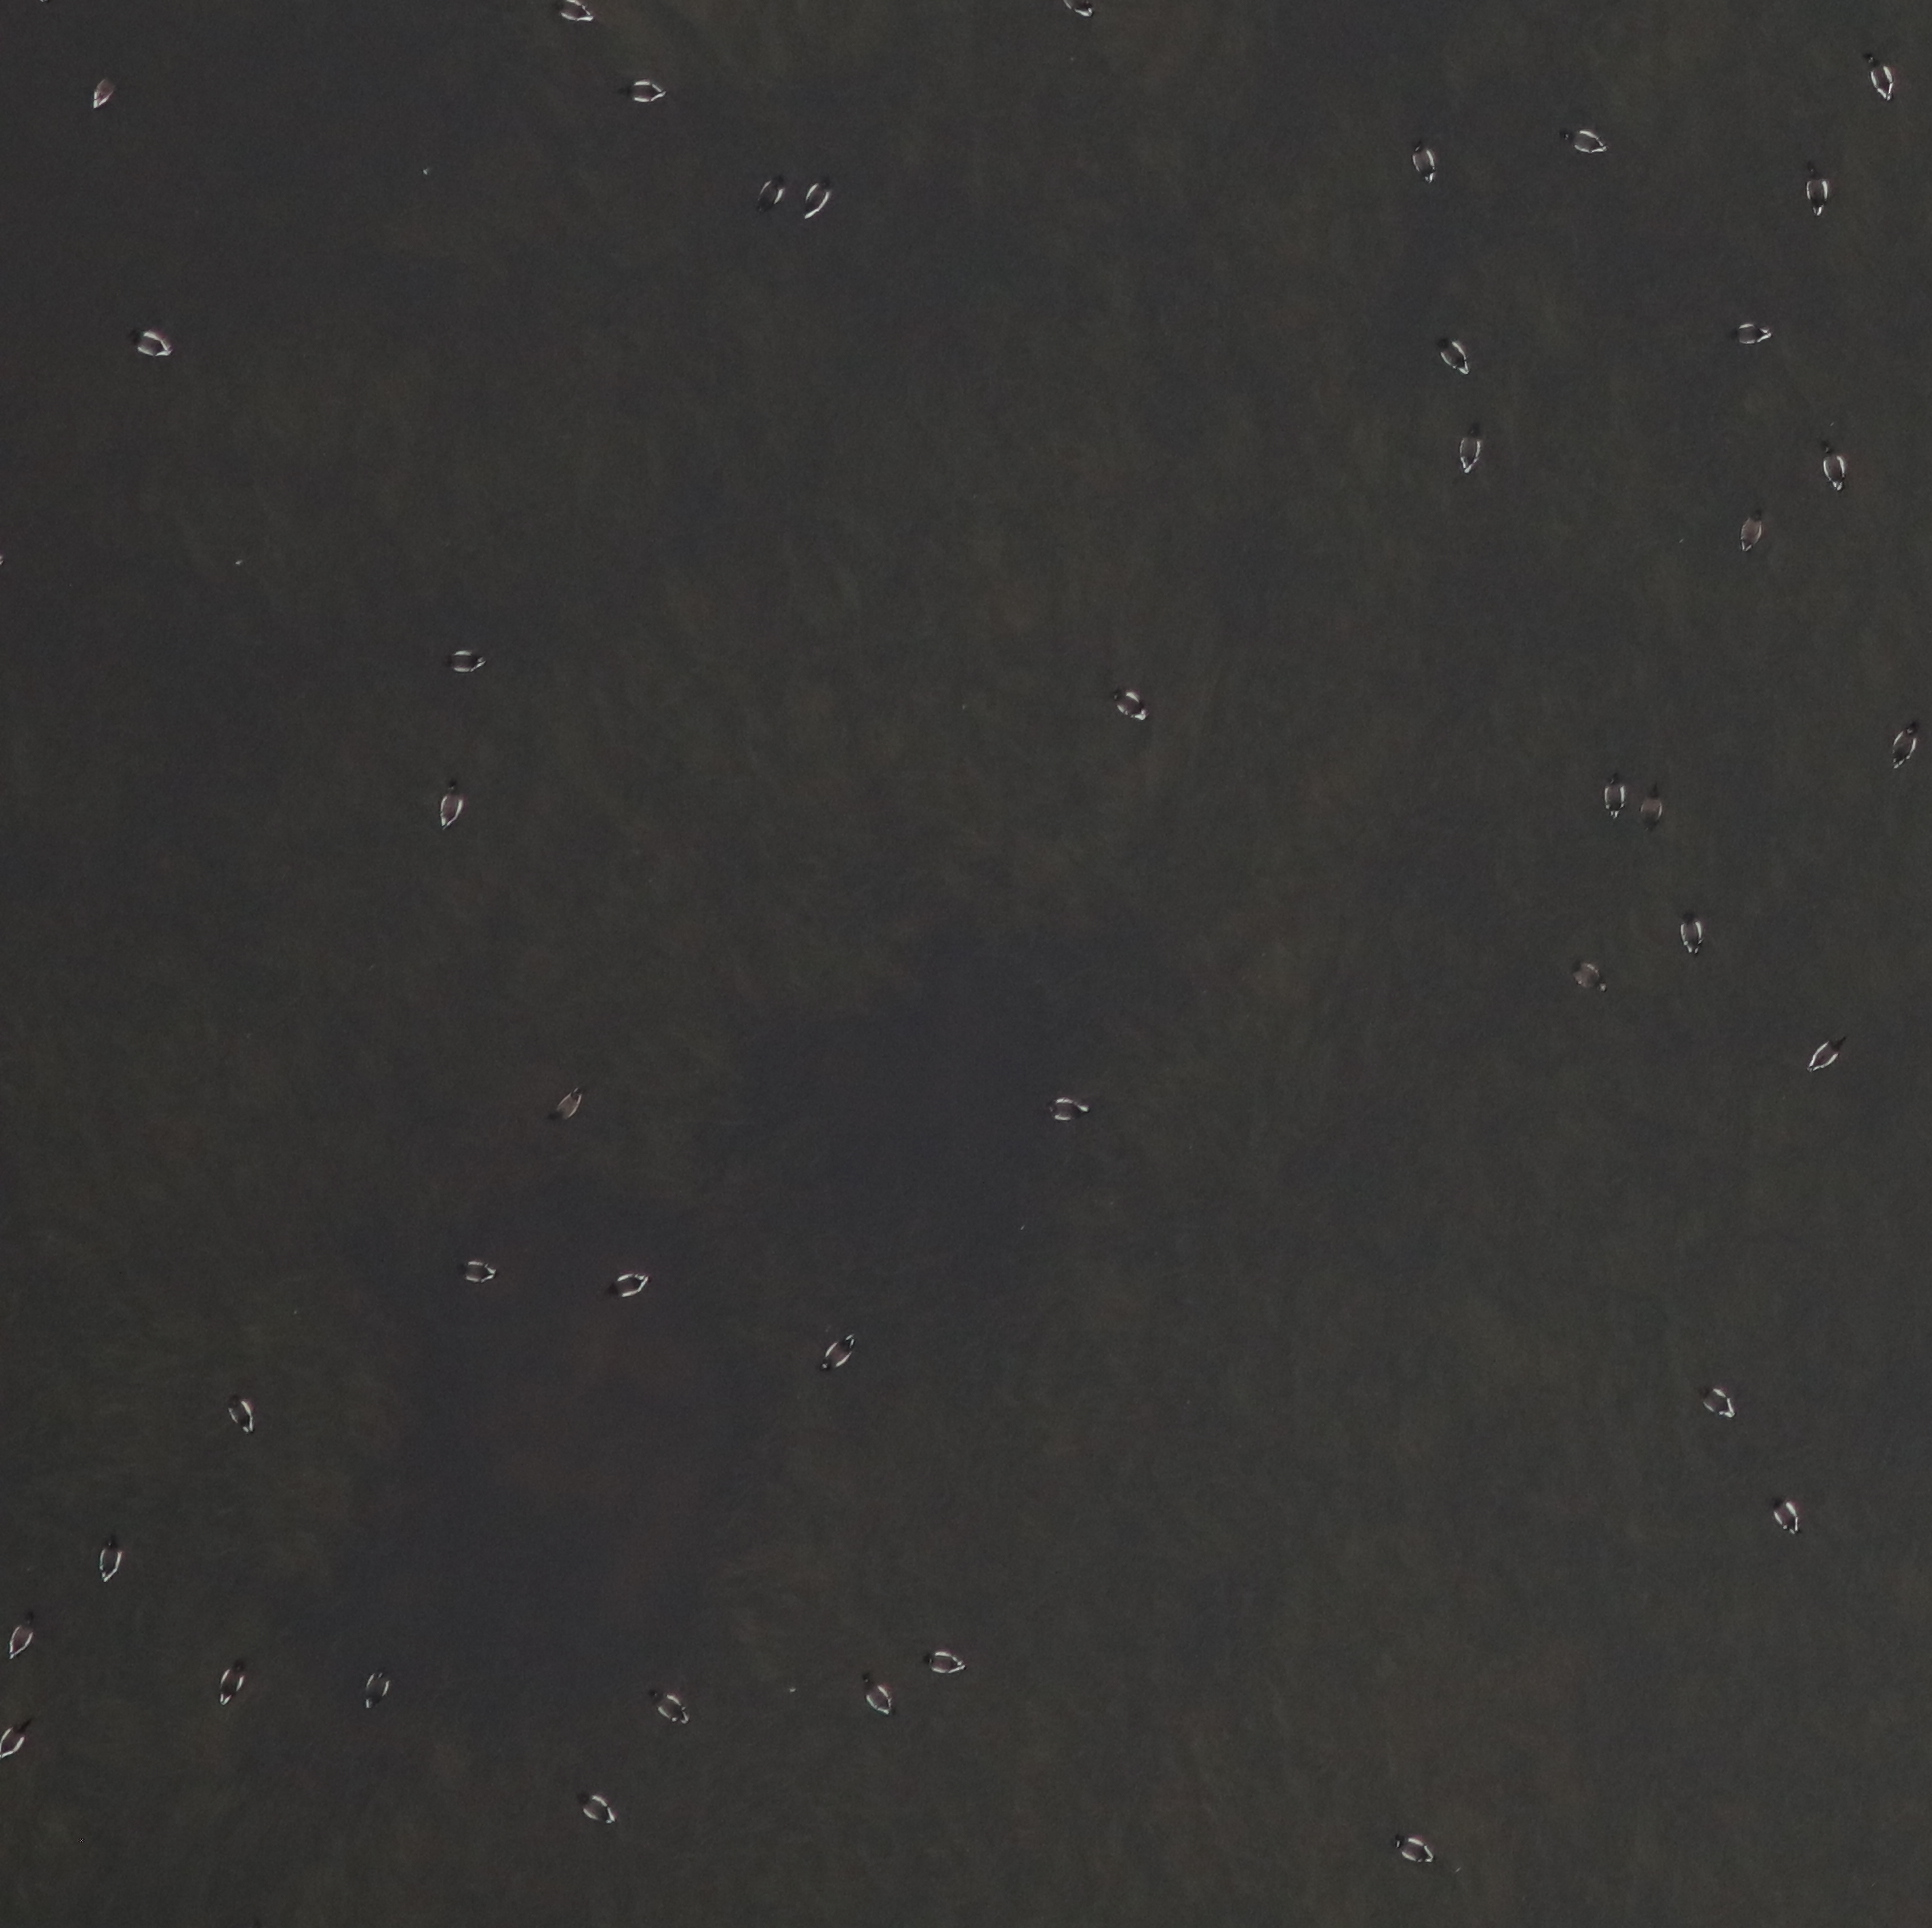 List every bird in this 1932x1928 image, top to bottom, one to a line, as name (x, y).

brant (577, 13)
brant (1881, 76)
brant (105, 86)
brant (643, 90)
brant (1586, 141)
brant (1424, 161)
brant (1819, 192)
brant (772, 193)
brant (817, 200)
brant (1762, 337)
brant (152, 344)
brant (1454, 355)
brant (1471, 450)
brant (1835, 466)
brant (1752, 530)
brant (469, 655)
brant (1132, 704)
brant (1903, 745)
brant (1617, 795)
brant (451, 807)
brant (1656, 808)
brant (1692, 933)
brant (1590, 976)
brant (1826, 1056)
brant (568, 1105)
brant (1065, 1108)
brant (486, 1270)
brant (631, 1284)
brant (839, 1354)
brant (1718, 1403)
brant (243, 1413)
brant (1785, 1515)
brant (110, 1561)
brant (19, 1635)
brant (943, 1661)
brant (231, 1683)
brant (376, 1688)
brant (877, 1697)
brant (670, 1708)
brant (12, 1739)
brant (597, 1807)
brant (1414, 1850)